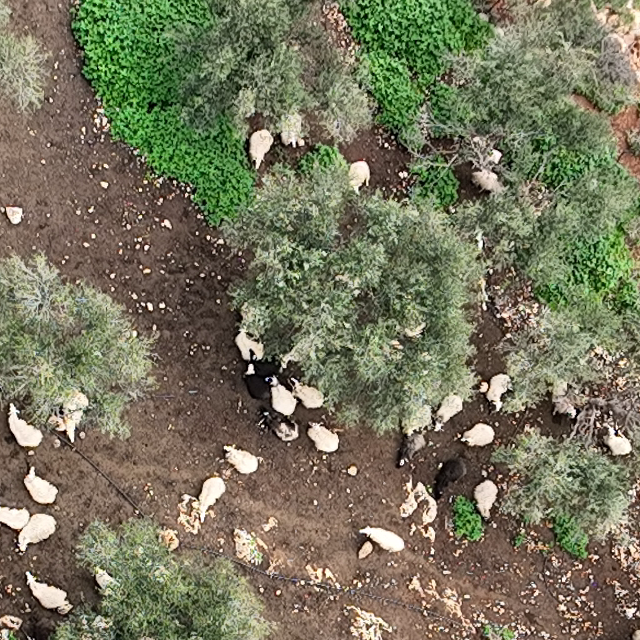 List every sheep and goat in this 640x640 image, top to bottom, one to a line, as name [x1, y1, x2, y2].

sheep [280, 113, 305, 148]
sheep [250, 129, 273, 169]
sheep [347, 160, 369, 194]
sheep [471, 167, 507, 196]
sheep [392, 322, 426, 341]
sheep [236, 328, 264, 361]
sheep [249, 349, 277, 375]
sheep [277, 351, 310, 390]
sheep [244, 364, 271, 398]
sheep [487, 372, 510, 414]
sheep [265, 376, 296, 414]
sheep [290, 378, 322, 408]
sheep [552, 378, 577, 420]
sheep [62, 388, 89, 443]
sheep [433, 392, 463, 433]
sheep [8, 402, 44, 448]
sheep [403, 403, 433, 438]
sheep [259, 405, 301, 442]
sheep [602, 419, 633, 457]
sheep [307, 421, 340, 452]
sheep [454, 421, 493, 448]
sheep [396, 431, 429, 467]
sheep [222, 443, 261, 473]
sheep [433, 457, 467, 500]
sheep [24, 465, 60, 505]
sheep [198, 477, 227, 523]
sheep [474, 479, 499, 522]
sheep [0, 498, 32, 530]
sheep [18, 513, 56, 551]
sheep [358, 524, 405, 552]
sheep [93, 565, 121, 593]
sheep [24, 569, 67, 610]
sheep [35, 614, 60, 639]
sheep [631, 630, 639, 639]